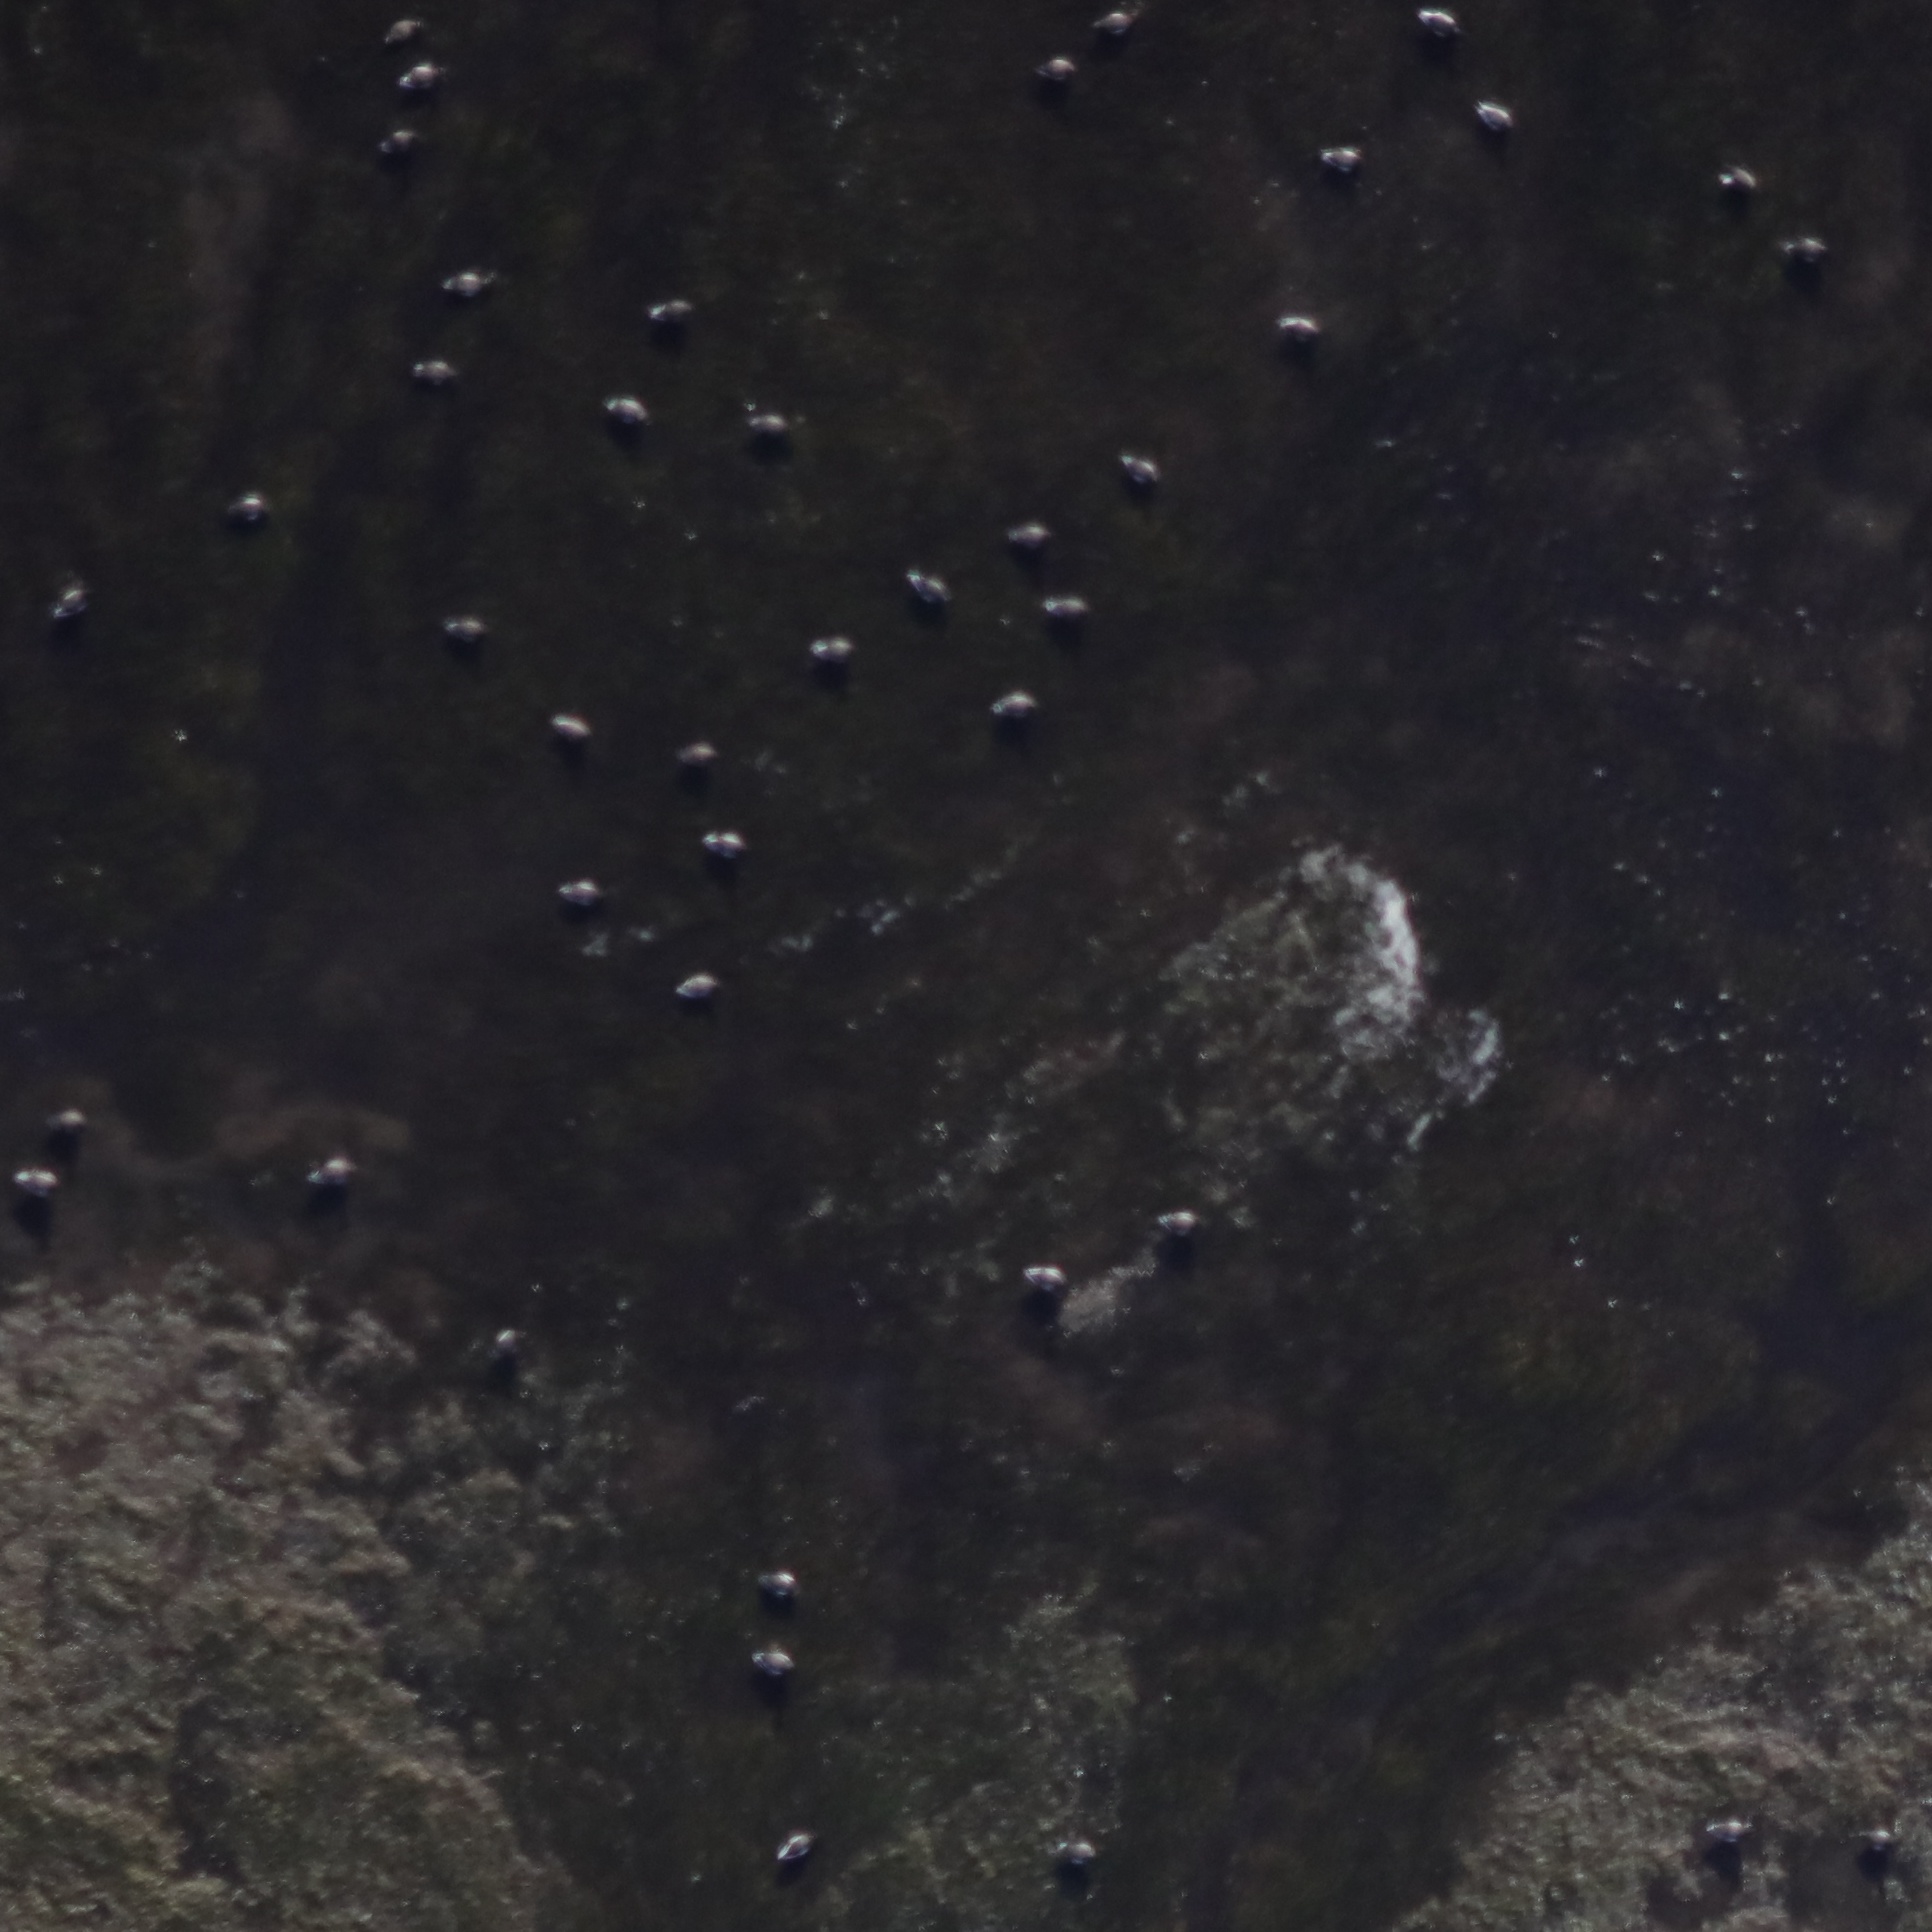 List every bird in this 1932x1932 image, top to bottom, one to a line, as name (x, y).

brant (1118, 16)
brant (1431, 21)
brant (402, 39)
brant (1057, 73)
brant (422, 82)
brant (1500, 106)
brant (395, 142)
brant (1341, 162)
brant (1737, 180)
brant (1803, 249)
brant (475, 276)
brant (682, 305)
brant (1297, 326)
brant (431, 364)
brant (637, 401)
brant (773, 422)
brant (1136, 471)
brant (249, 504)
brant (1038, 535)
brant (928, 583)
brant (76, 599)
brant (1067, 615)
brant (466, 634)
brant (837, 647)
brant (1022, 707)
brant (569, 729)
brant (705, 752)
brant (725, 848)
brant (583, 890)
brant (699, 985)
brant (67, 1123)
brant (338, 1166)
brant (34, 1170)
brant (1181, 1228)
brant (1047, 1277)
brant (511, 1336)
brant (782, 1587)
brant (774, 1661)
brant (1730, 1826)
brant (1884, 1840)
brant (797, 1847)
brant (1075, 1850)